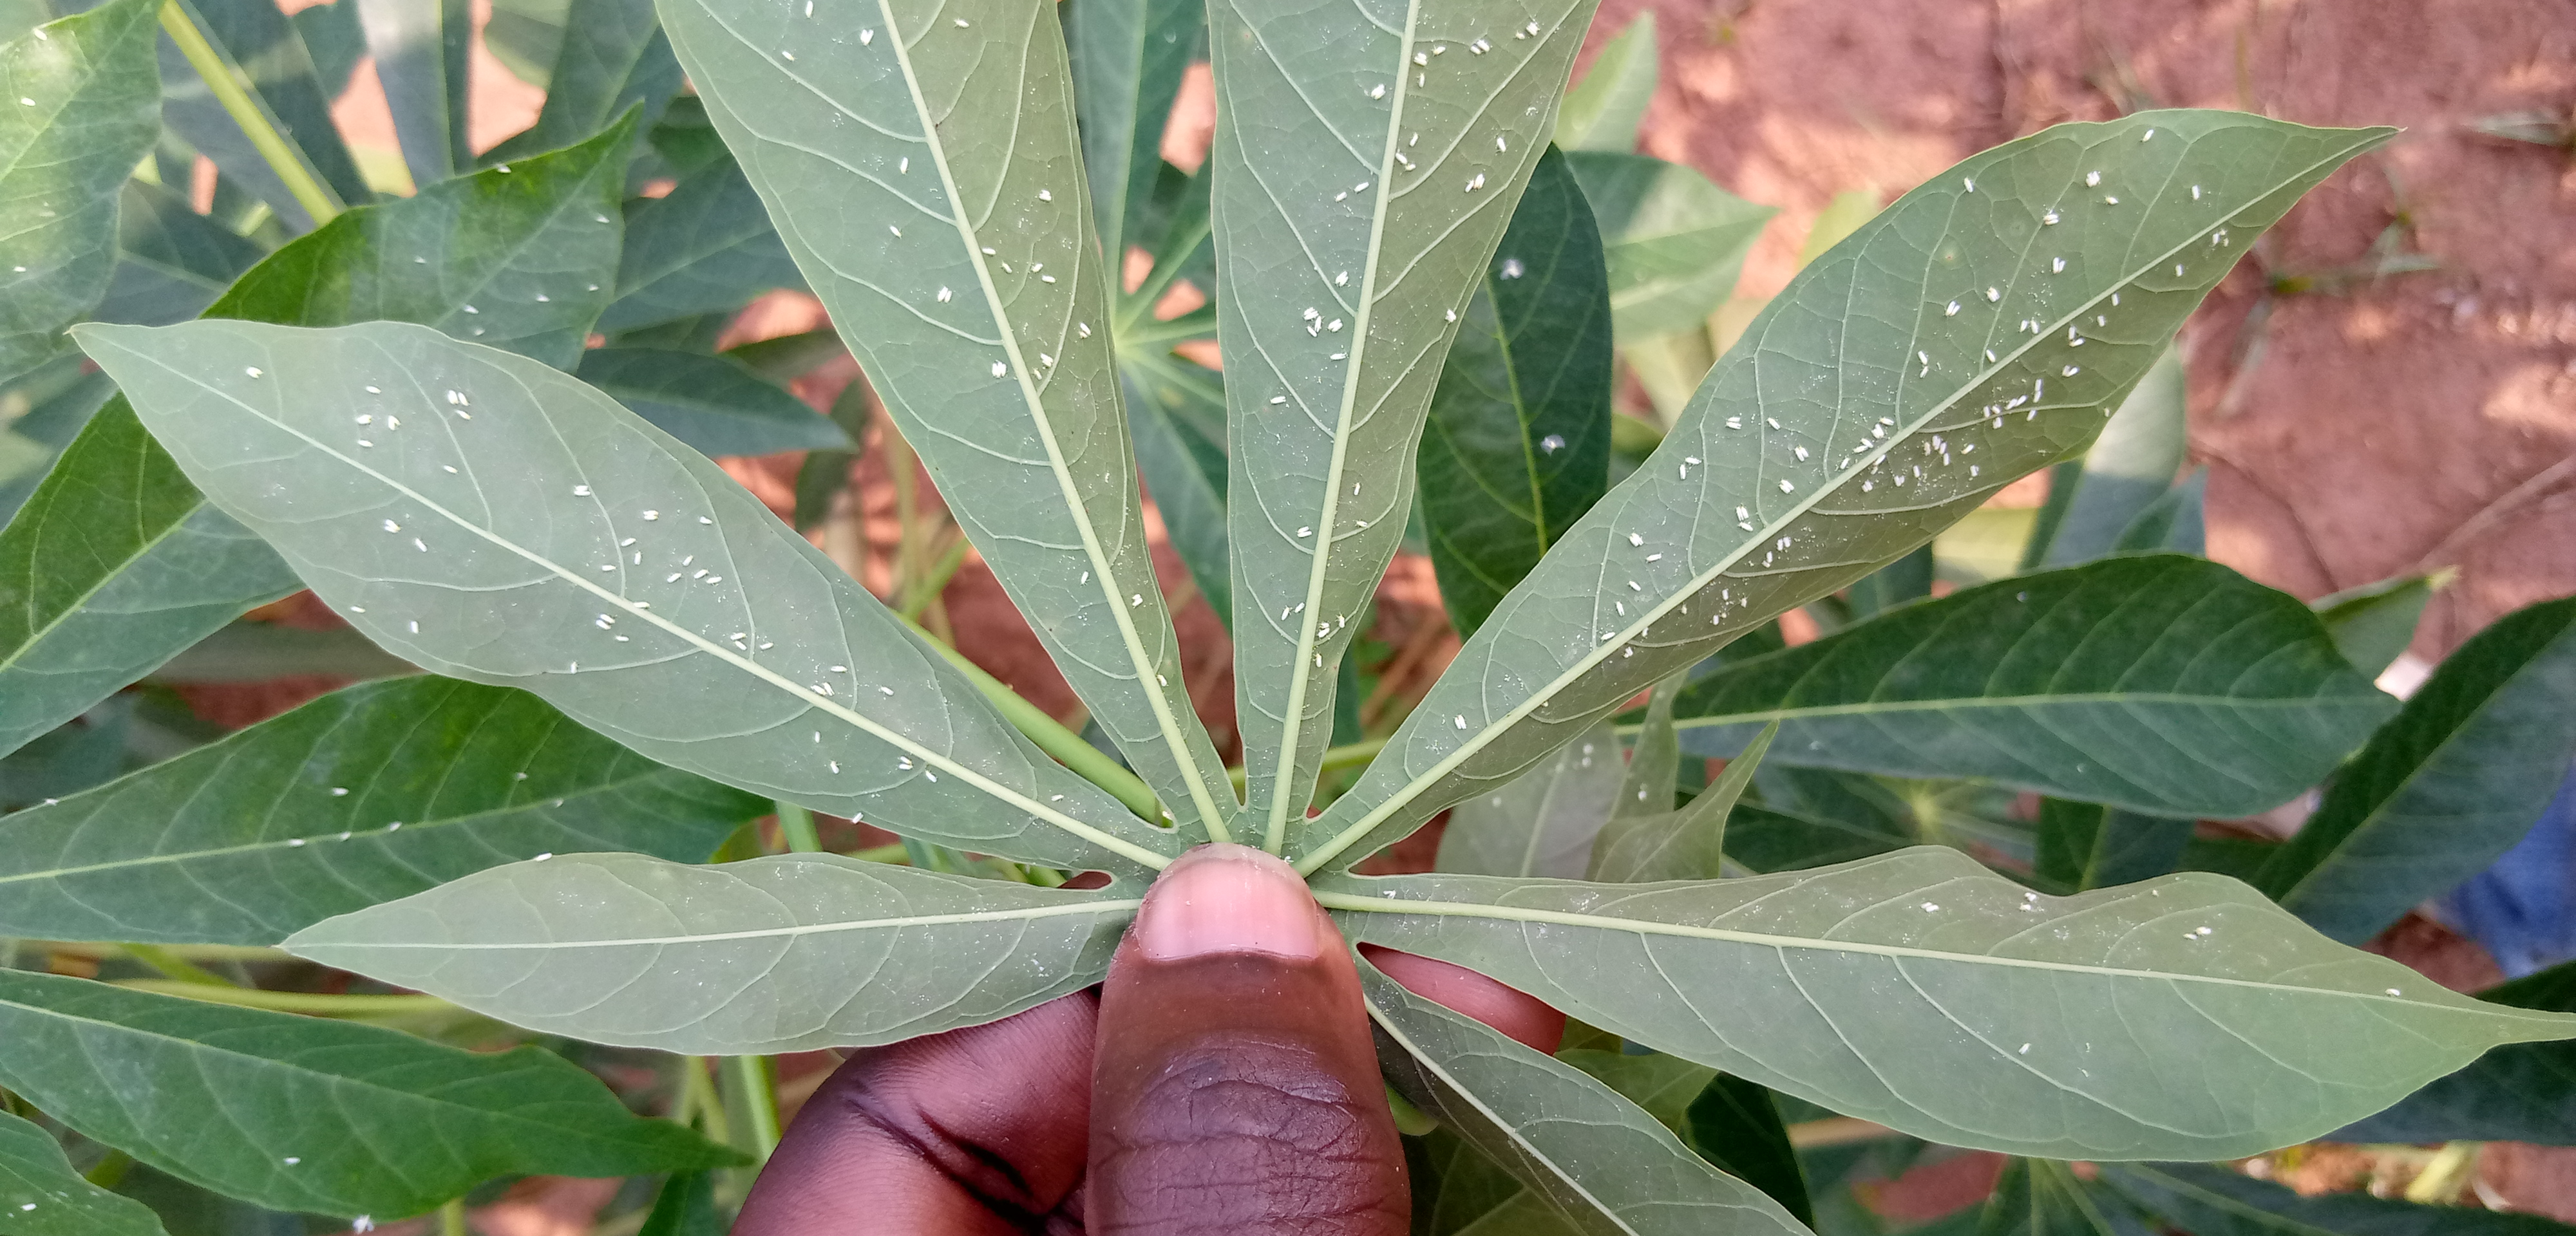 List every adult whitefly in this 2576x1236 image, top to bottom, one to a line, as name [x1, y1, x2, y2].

whitefly [804, 1, 816, 19]
whitefly [954, 15, 971, 31]
whitefly [1526, 21, 1540, 37]
whitefly [859, 26, 875, 46]
whitefly [1513, 28, 1526, 42]
whitefly [1475, 37, 1489, 52]
whitefly [1431, 43, 1446, 56]
whitefly [1470, 43, 1481, 57]
whitefly [780, 50, 796, 62]
whitefly [1412, 51, 1428, 66]
whitefly [1419, 70, 1426, 90]
whitefly [1370, 80, 1385, 102]
whitefly [2139, 127, 2157, 144]
whitefly [1408, 129, 1419, 147]
whitefly [1496, 134, 1508, 154]
whitefly [1396, 150, 1408, 164]
whitefly [898, 154, 910, 175]
whitefly [1403, 163, 1419, 173]
whitefly [495, 165, 514, 176]
whitefly [2084, 166, 2102, 190]
whitefly [1474, 173, 1488, 191]
whitefly [1962, 176, 1974, 194]
whitefly [1464, 178, 1475, 194]
whitefly [1353, 180, 1370, 193]
whitefly [2188, 183, 2202, 201]
whitefly [1038, 187, 1052, 203]
whitefly [1333, 189, 1349, 203]
whitefly [2105, 193, 2120, 208]
whitefly [2042, 211, 2061, 226]
whitefly [598, 211, 612, 227]
whitefly [889, 223, 905, 240]
whitefly [2219, 226, 2226, 236]
whitefly [2210, 229, 2219, 247]
whitefly [2223, 236, 2231, 250]
whitefly [981, 245, 996, 256]
whitefly [413, 254, 428, 267]
whitefly [2050, 254, 2065, 277]
whitefly [1497, 257, 1525, 283]
whitefly [1000, 260, 1012, 275]
whitefly [1030, 261, 1044, 275]
whitefly [2174, 261, 2185, 279]
whitefly [1332, 268, 1349, 286]
whitefly [1040, 272, 1057, 286]
whitefly [586, 282, 601, 293]
whitefly [936, 285, 954, 303]
whitefly [1984, 285, 2001, 304]
whitefly [2110, 290, 2120, 308]
whitefly [536, 292, 554, 304]
whitefly [1944, 300, 1961, 317]
whitefly [459, 301, 480, 315]
whitefly [1444, 305, 1458, 323]
whitefly [1302, 306, 1318, 320]
whitefly [2095, 313, 2108, 329]
whitefly [1314, 314, 1322, 335]
whitefly [2029, 315, 2040, 335]
whitefly [2018, 317, 2029, 333]
whitefly [1327, 317, 1346, 333]
whitefly [2067, 323, 2076, 341]
whitefly [1306, 324, 1318, 337]
whitefly [473, 325, 488, 337]
whitefly [2068, 338, 2087, 349]
whitefly [1985, 348, 1996, 363]
whitefly [1917, 349, 1929, 364]
whitefly [1039, 350, 1054, 368]
whitefly [1328, 351, 1349, 364]
whitefly [990, 359, 1007, 379]
whitefly [2061, 362, 2079, 379]
whitefly [246, 365, 262, 379]
whitefly [1918, 365, 1929, 379]
whitefly [1032, 366, 1044, 382]
whitefly [2032, 377, 2042, 405]
whitefly [364, 382, 381, 395]
whitefly [448, 388, 457, 407]
whitefly [457, 389, 473, 406]
whitefly [2005, 391, 2029, 409]
whitefly [1269, 393, 1289, 406]
whitefly [1991, 401, 2000, 415]
whitefly [1982, 404, 1991, 420]
whitefly [2102, 406, 2112, 420]
whitefly [2027, 408, 2036, 422]
whitefly [457, 409, 470, 422]
whitefly [355, 411, 373, 427]
whitefly [386, 413, 402, 430]
whitefly [1725, 413, 1743, 431]
whitefly [1766, 415, 1783, 431]
whitefly [1878, 416, 1895, 425]
whitefly [1991, 417, 2005, 429]
whitefly [1871, 422, 1886, 439]
whitefly [1537, 430, 1574, 458]
whitefly [1931, 431, 1940, 452]
whitefly [1860, 435, 1873, 447]
whitefly [357, 436, 374, 448]
whitefly [1939, 439, 1947, 453]
whitefly [1923, 440, 1933, 458]
whitefly [1960, 442, 1976, 455]
whitefly [1792, 443, 1810, 462]
whitefly [1853, 444, 1867, 453]
whitefly [1942, 452, 1951, 466]
whitefly [1683, 454, 1703, 466]
whitefly [1839, 454, 1852, 471]
whitefly [442, 462, 459, 476]
whitefly [1911, 463, 1923, 480]
whitefly [1678, 464, 1687, 481]
whitefly [1969, 465, 1982, 479]
whitefly [1893, 473, 1906, 488]
whitefly [1777, 477, 1795, 495]
whitefly [1859, 478, 1875, 494]
whitefly [1352, 480, 1363, 498]
whitefly [571, 483, 591, 499]
whitefly [1734, 505, 1749, 521]
whitefly [642, 506, 660, 523]
whitefly [698, 512, 713, 526]
whitefly [384, 516, 402, 534]
whitefly [1354, 518, 1368, 530]
whitefly [1736, 521, 1755, 532]
whitefly [1294, 525, 1314, 539]
whitefly [1628, 529, 1644, 548]
whitefly [1783, 535, 1793, 549]
whitefly [618, 536, 639, 547]
whitefly [1776, 536, 1783, 554]
whitefly [414, 536, 428, 554]
whitefly [631, 548, 643, 569]
whitefly [1645, 550, 1663, 563]
whitefly [1764, 550, 1776, 563]
whitefly [681, 553, 697, 568]
whitefly [1761, 560, 1772, 568]
whitefly [601, 562, 618, 574]
whitefly [693, 568, 711, 579]
whitefly [1080, 568, 1090, 587]
whitefly [665, 572, 682, 583]
whitefly [705, 575, 728, 585]
whitefly [1627, 579, 1642, 592]
whitefly [1720, 587, 1732, 601]
whitefly [1132, 592, 1143, 608]
whitefly [1738, 595, 1748, 607]
whitefly [1293, 599, 1306, 615]
whitefly [1615, 599, 1625, 618]
whitefly [632, 601, 651, 610]
whitefly [350, 603, 366, 615]
whitefly [1679, 603, 1689, 617]
whitefly [1280, 604, 1291, 621]
whitefly [594, 612, 616, 630]
whitefly [1710, 612, 1722, 626]
whitefly [1336, 612, 1347, 629]
whitefly [408, 617, 421, 637]
whitefly [1318, 619, 1331, 629]
whitefly [1642, 626, 1651, 638]
whitefly [730, 628, 746, 641]
whitefly [1317, 628, 1332, 639]
whitefly [1600, 628, 1618, 642]
whitefly [614, 633, 631, 644]
whitefly [735, 639, 748, 651]
whitefly [759, 639, 775, 653]
whitefly [1622, 645, 1634, 659]
whitefly [1314, 651, 1325, 671]
whitefly [569, 659, 580, 675]
whitefly [829, 663, 850, 675]
whitefly [1156, 671, 1170, 688]
whitefly [880, 682, 896, 698]
whitefly [1453, 712, 1470, 732]
whitefly [813, 729, 824, 744]
whitefly [899, 754, 914, 764]
whitefly [829, 759, 841, 776]
whitefly [896, 762, 914, 771]
whitefly [924, 767, 938, 783]
whitefly [516, 770, 530, 783]
whitefly [331, 785, 350, 798]
whitefly [1049, 792, 1066, 803]
whitefly [556, 796, 565, 809]
whitefly [43, 796, 63, 811]
whitefly [850, 810, 866, 825]
whitefly [388, 819, 404, 832]
whitefly [339, 830, 352, 842]
whitefly [288, 837, 308, 850]
whitefly [535, 849, 553, 863]
whitefly [2148, 884, 2162, 901]
whitefly [1381, 887, 1399, 899]
whitefly [2021, 888, 2036, 904]
whitefly [1915, 895, 1944, 916]
whitefly [2016, 901, 2034, 917]
whitefly [2193, 922, 2210, 937]
whitefly [2180, 930, 2197, 942]
whitefly [2383, 983, 2406, 1004]
whitefly [2016, 1040, 2029, 1060]
whitefly [282, 1152, 301, 1166]
whitefly [348, 1213, 383, 1235]